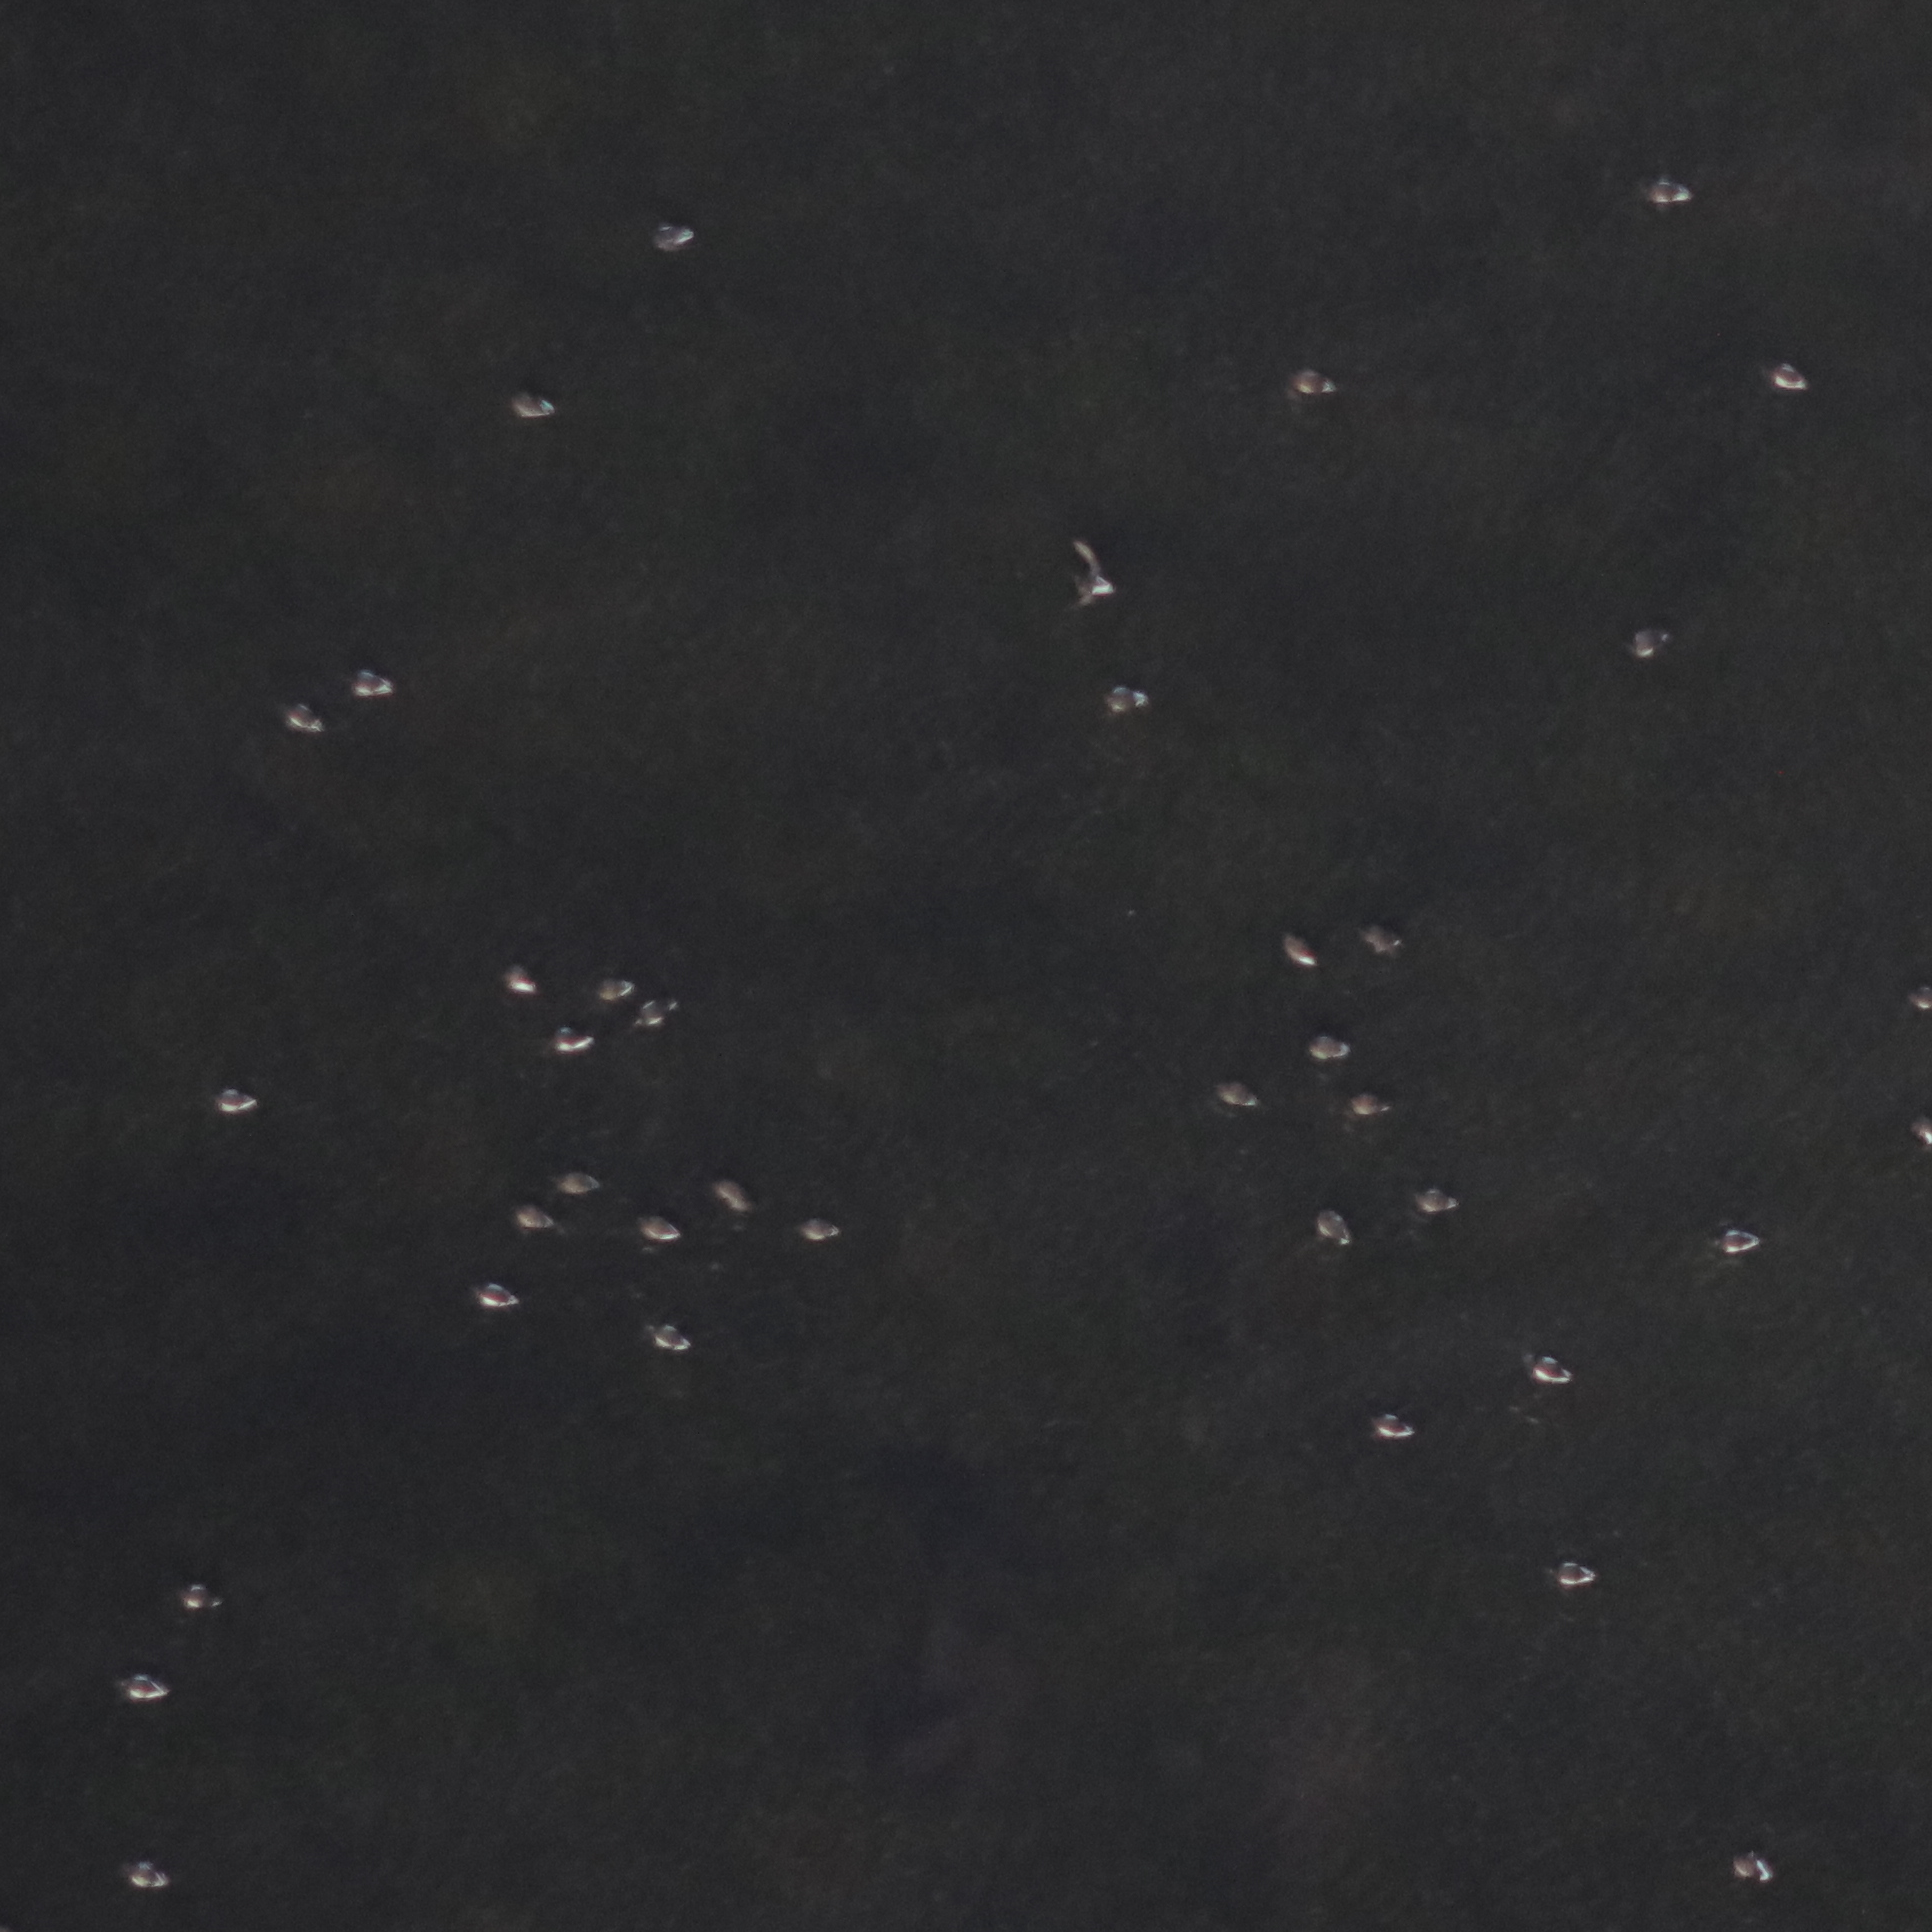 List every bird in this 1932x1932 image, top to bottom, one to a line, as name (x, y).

brant (1664, 191)
brant (666, 235)
brant (1791, 376)
brant (1309, 384)
brant (531, 408)
brant (1089, 570)
brant (1647, 642)
brant (369, 685)
brant (1123, 701)
brant (302, 716)
brant (1381, 939)
brant (1297, 949)
brant (517, 979)
brant (619, 982)
brant (1927, 999)
brant (656, 1013)
brant (571, 1040)
brant (1327, 1048)
brant (1236, 1092)
brant (235, 1099)
brant (1366, 1103)
brant (1924, 1131)
brant (580, 1189)
brant (727, 1191)
brant (1433, 1198)
brant (531, 1214)
brant (1333, 1225)
brant (817, 1226)
brant (661, 1227)
brant (1736, 1241)
brant (497, 1295)
brant (667, 1334)
brant (1546, 1367)
brant (1390, 1424)
brant (1570, 1572)
brant (200, 1596)
brant (142, 1686)
brant (1748, 1866)
brant (145, 1873)